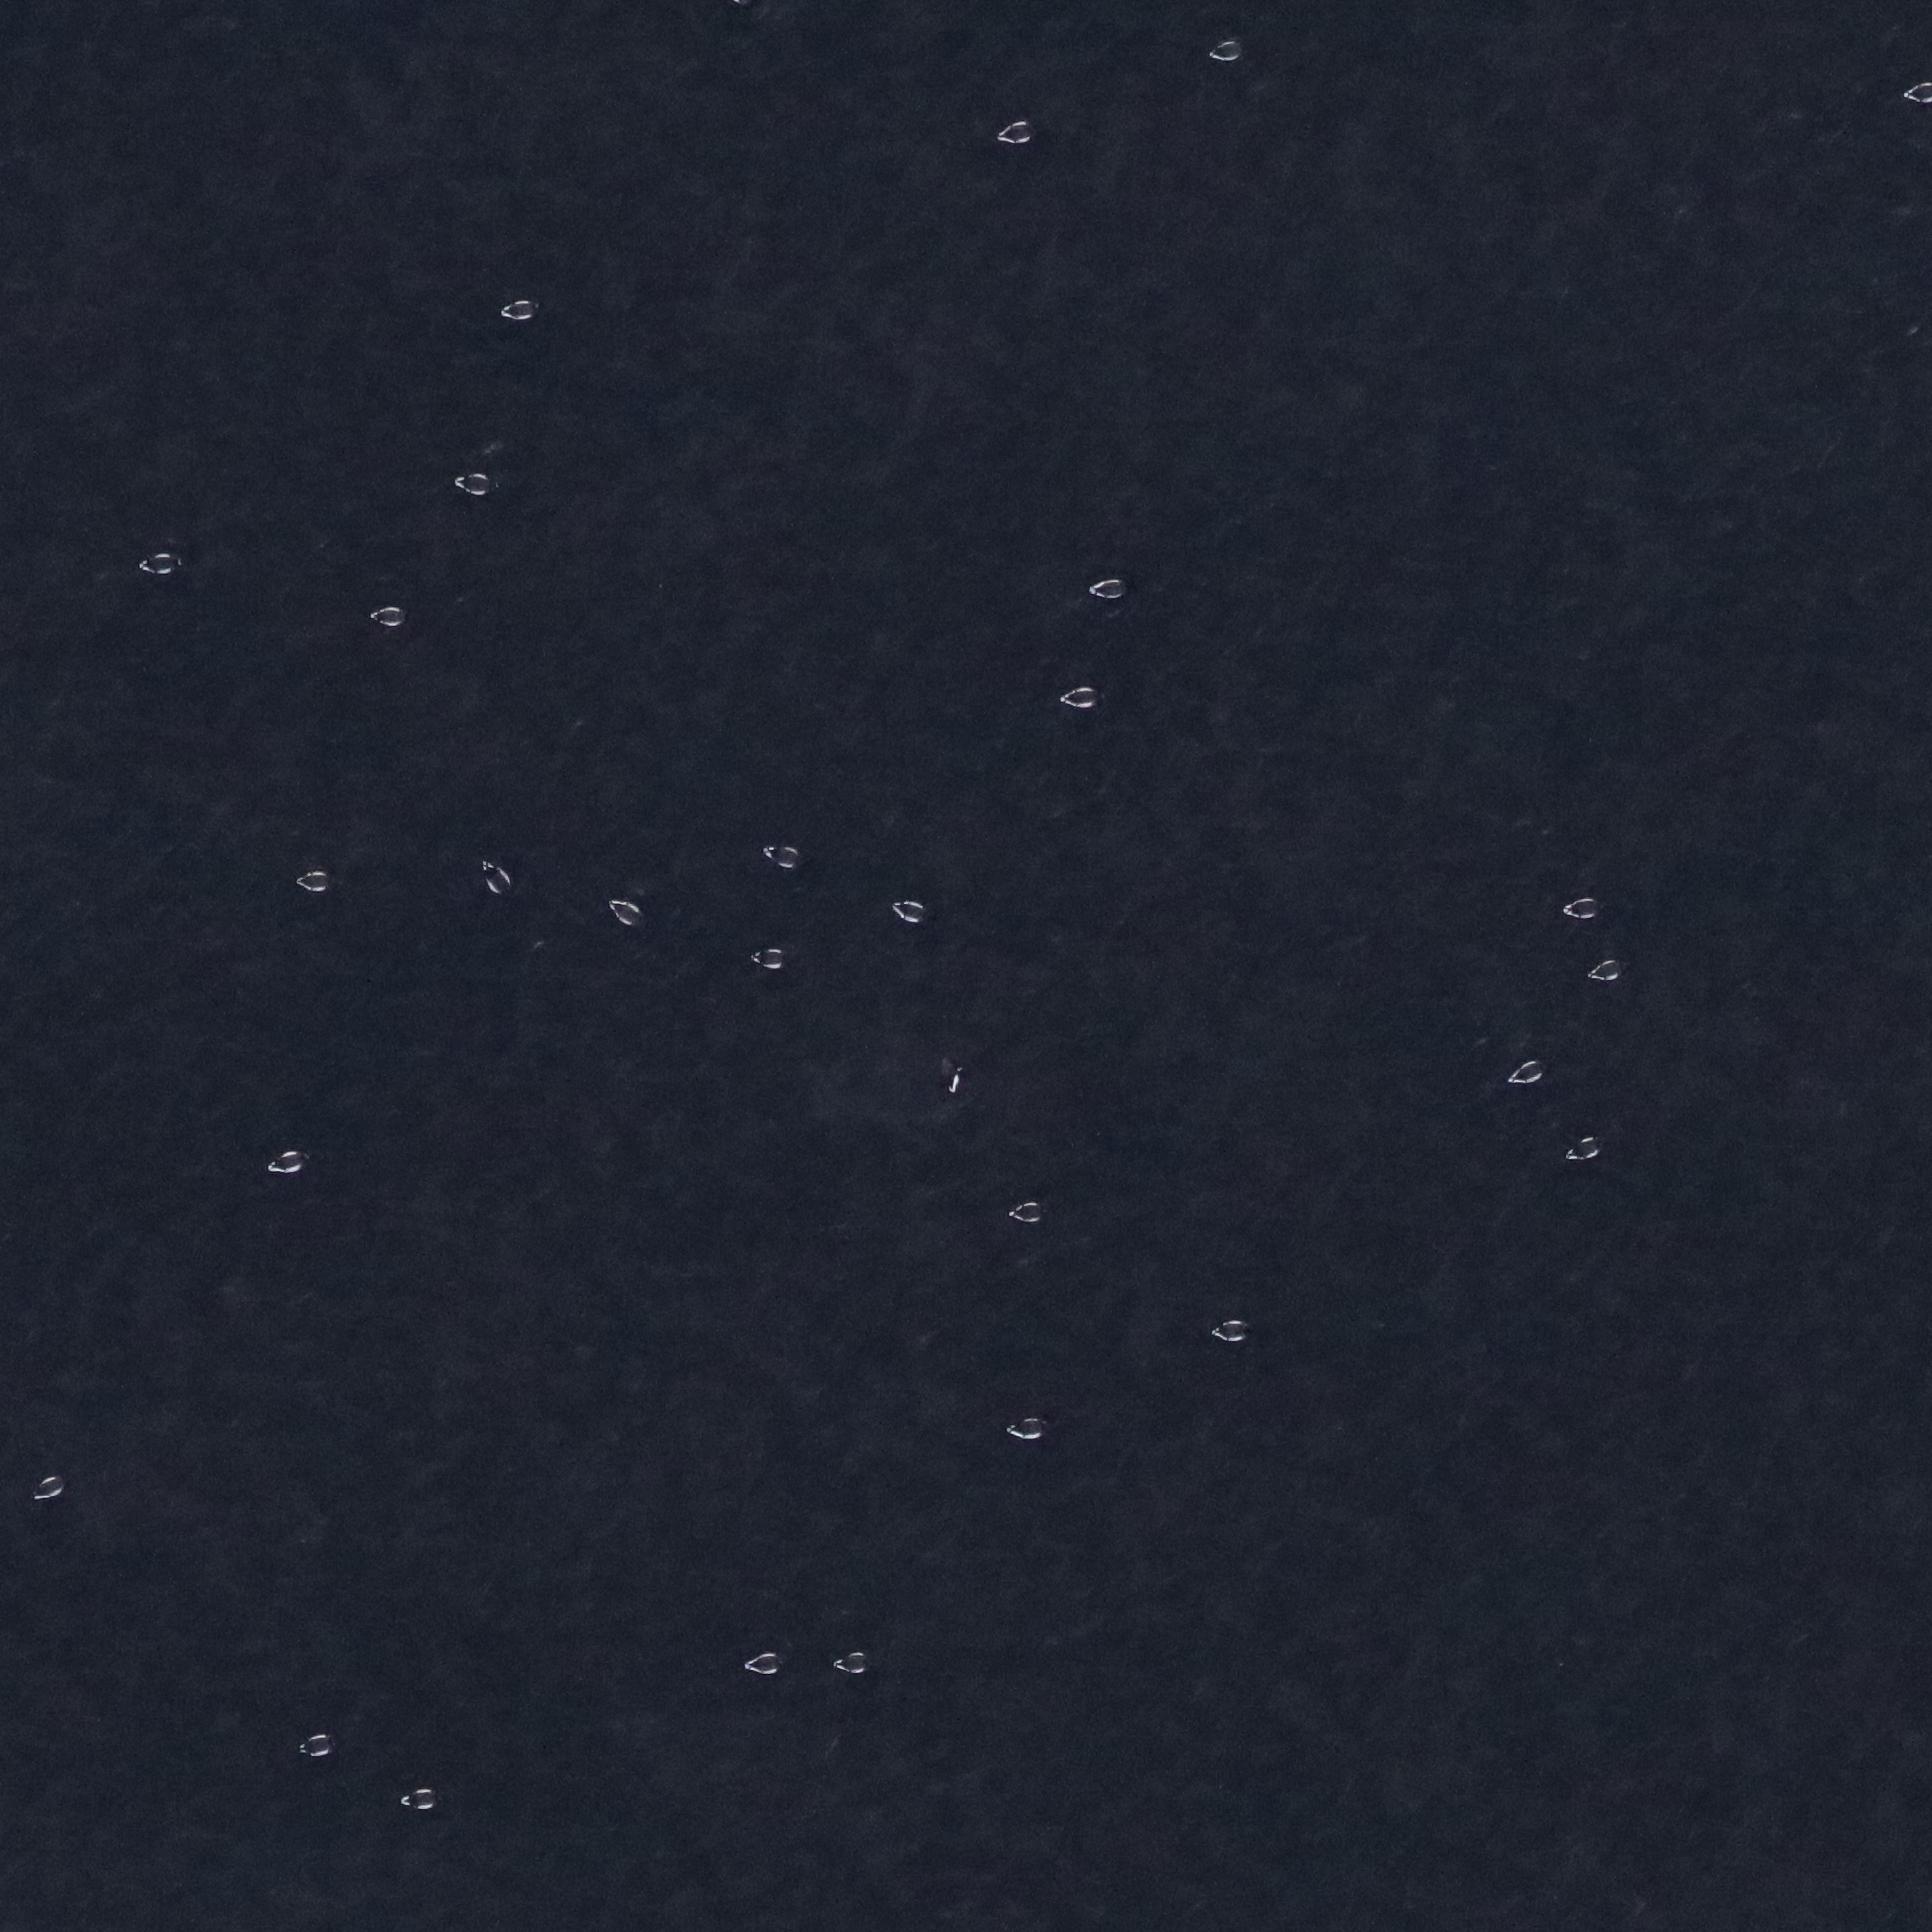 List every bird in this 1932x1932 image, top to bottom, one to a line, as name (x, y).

brant (1228, 49)
brant (1924, 91)
brant (1017, 131)
brant (519, 310)
brant (476, 482)
brant (161, 563)
brant (1110, 587)
brant (390, 615)
brant (1083, 697)
brant (783, 856)
brant (496, 879)
brant (315, 880)
brant (1584, 908)
brant (911, 910)
brant (626, 913)
brant (771, 957)
brant (1608, 969)
brant (1530, 1072)
brant (949, 1074)
brant (1585, 1149)
brant (289, 1162)
brant (1029, 1212)
brant (1233, 1331)
brant (1029, 1428)
brant (49, 1487)
brant (853, 1662)
brant (766, 1663)
brant (317, 1746)
brant (421, 1800)